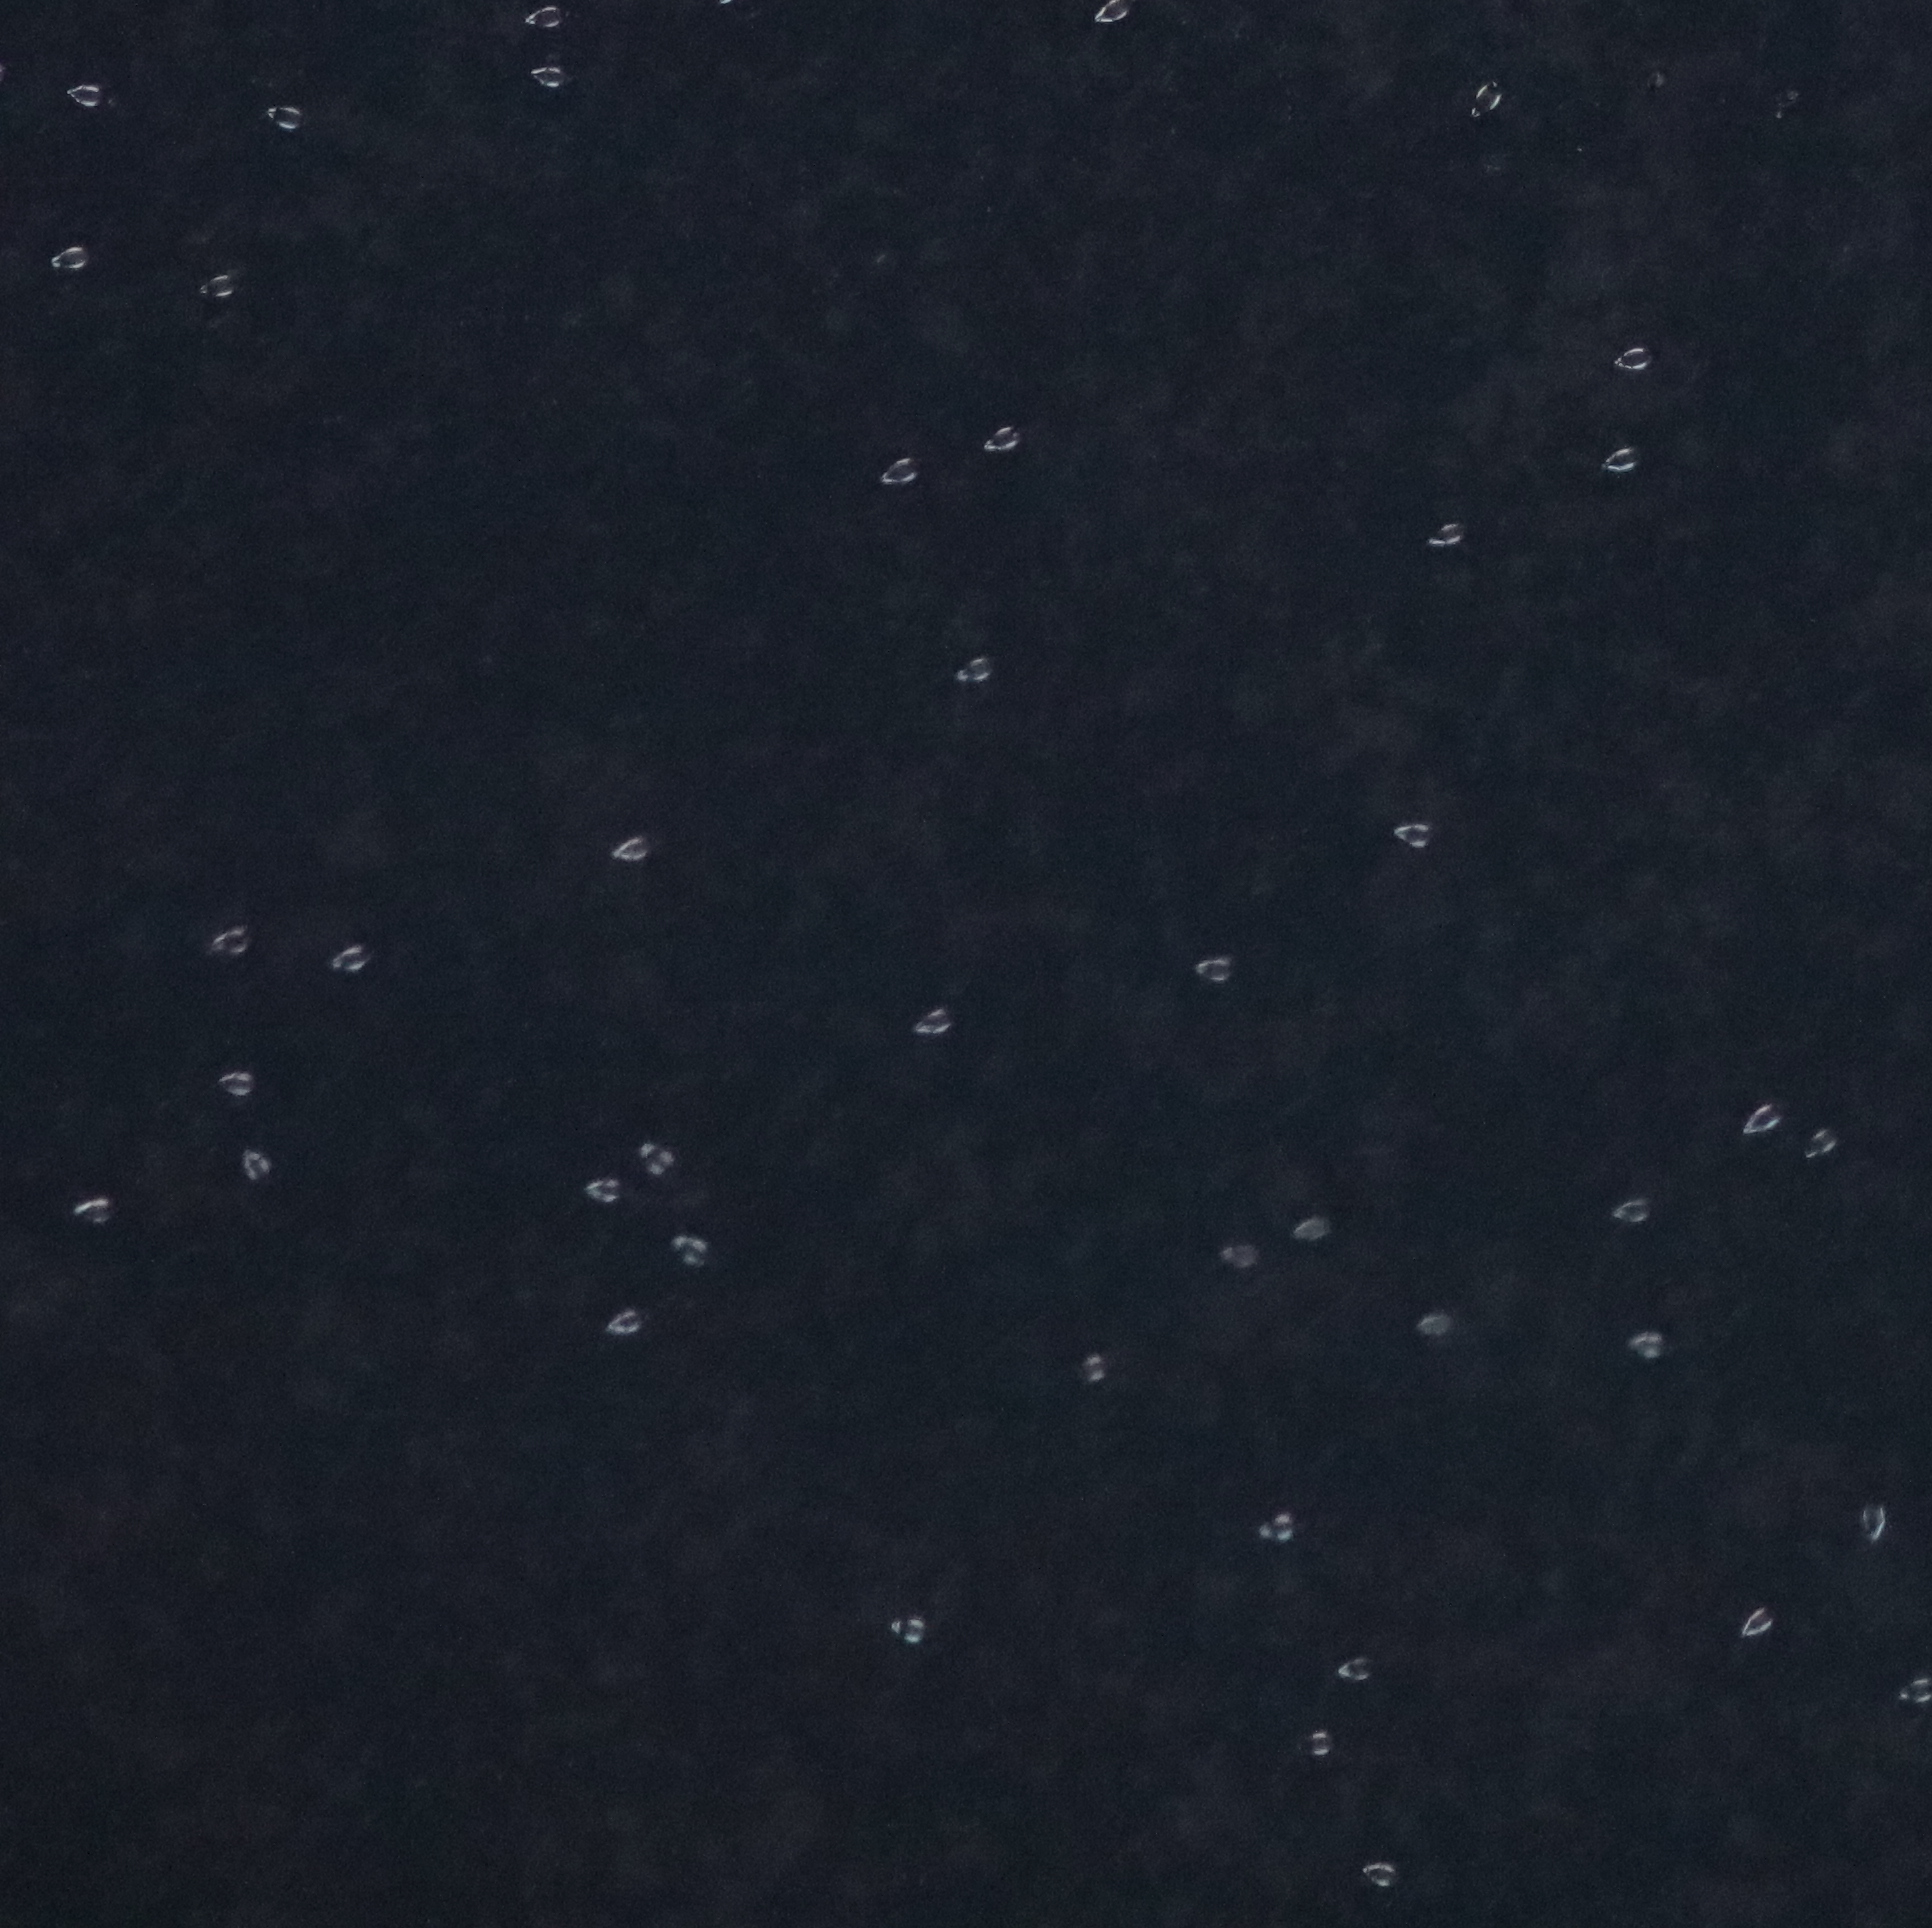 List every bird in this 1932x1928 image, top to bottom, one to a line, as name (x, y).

brant (1116, 9)
brant (548, 16)
brant (550, 76)
brant (89, 95)
brant (1487, 100)
brant (287, 118)
brant (72, 258)
brant (220, 285)
brant (1635, 358)
brant (1004, 438)
brant (1622, 459)
brant (902, 471)
brant (1448, 535)
brant (977, 670)
brant (1415, 835)
brant (636, 848)
brant (233, 941)
brant (354, 958)
brant (1216, 969)
brant (935, 1022)
brant (239, 1083)
brant (1764, 1118)
brant (1821, 1141)
brant (658, 1160)
brant (258, 1167)
brant (608, 1192)
brant (97, 1210)
brant (1629, 1210)
brant (1312, 1228)
brant (691, 1250)
brant (1239, 1257)
brant (1439, 1321)
brant (630, 1325)
brant (1646, 1346)
brant (1092, 1366)
brant (1873, 1517)
brant (1282, 1530)
brant (1760, 1619)
brant (910, 1628)
brant (1357, 1668)
brant (1920, 1690)
brant (1320, 1743)
brant (1382, 1874)